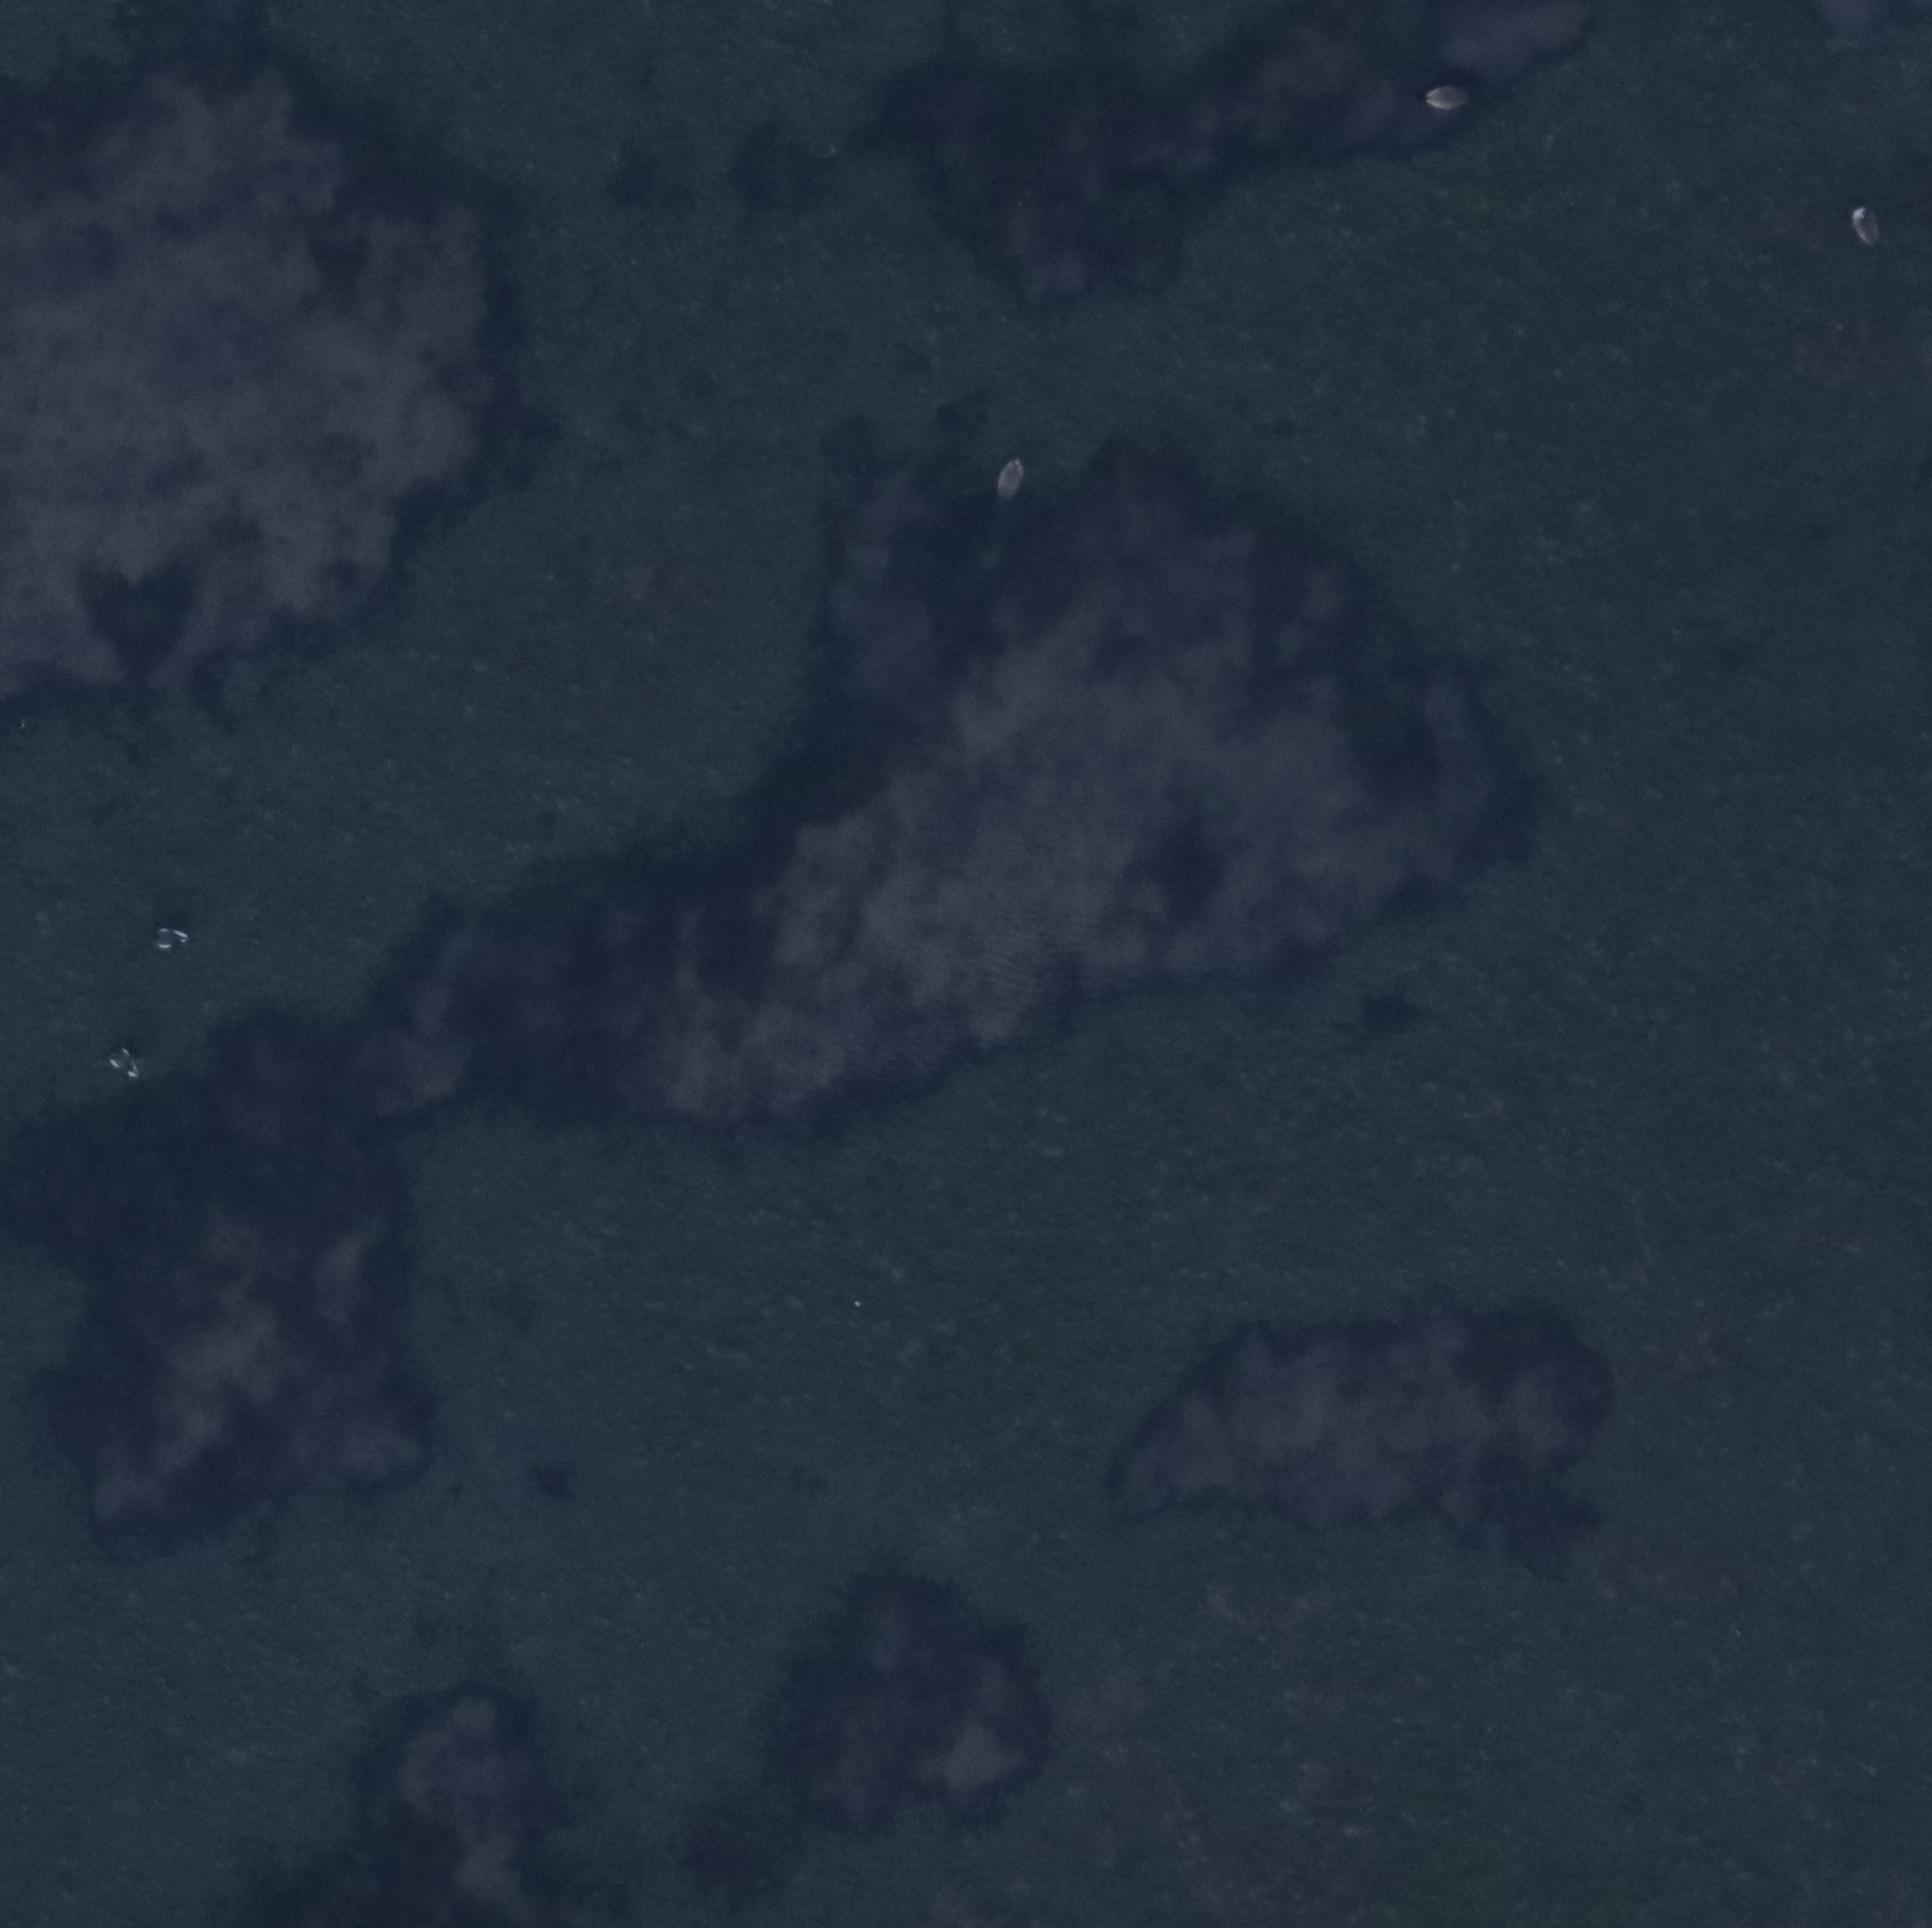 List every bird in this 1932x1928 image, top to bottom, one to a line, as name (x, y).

Canada goose (1448, 96)
Canada goose (1867, 225)
Canada goose (1011, 474)
brant (171, 939)
brant (125, 1066)